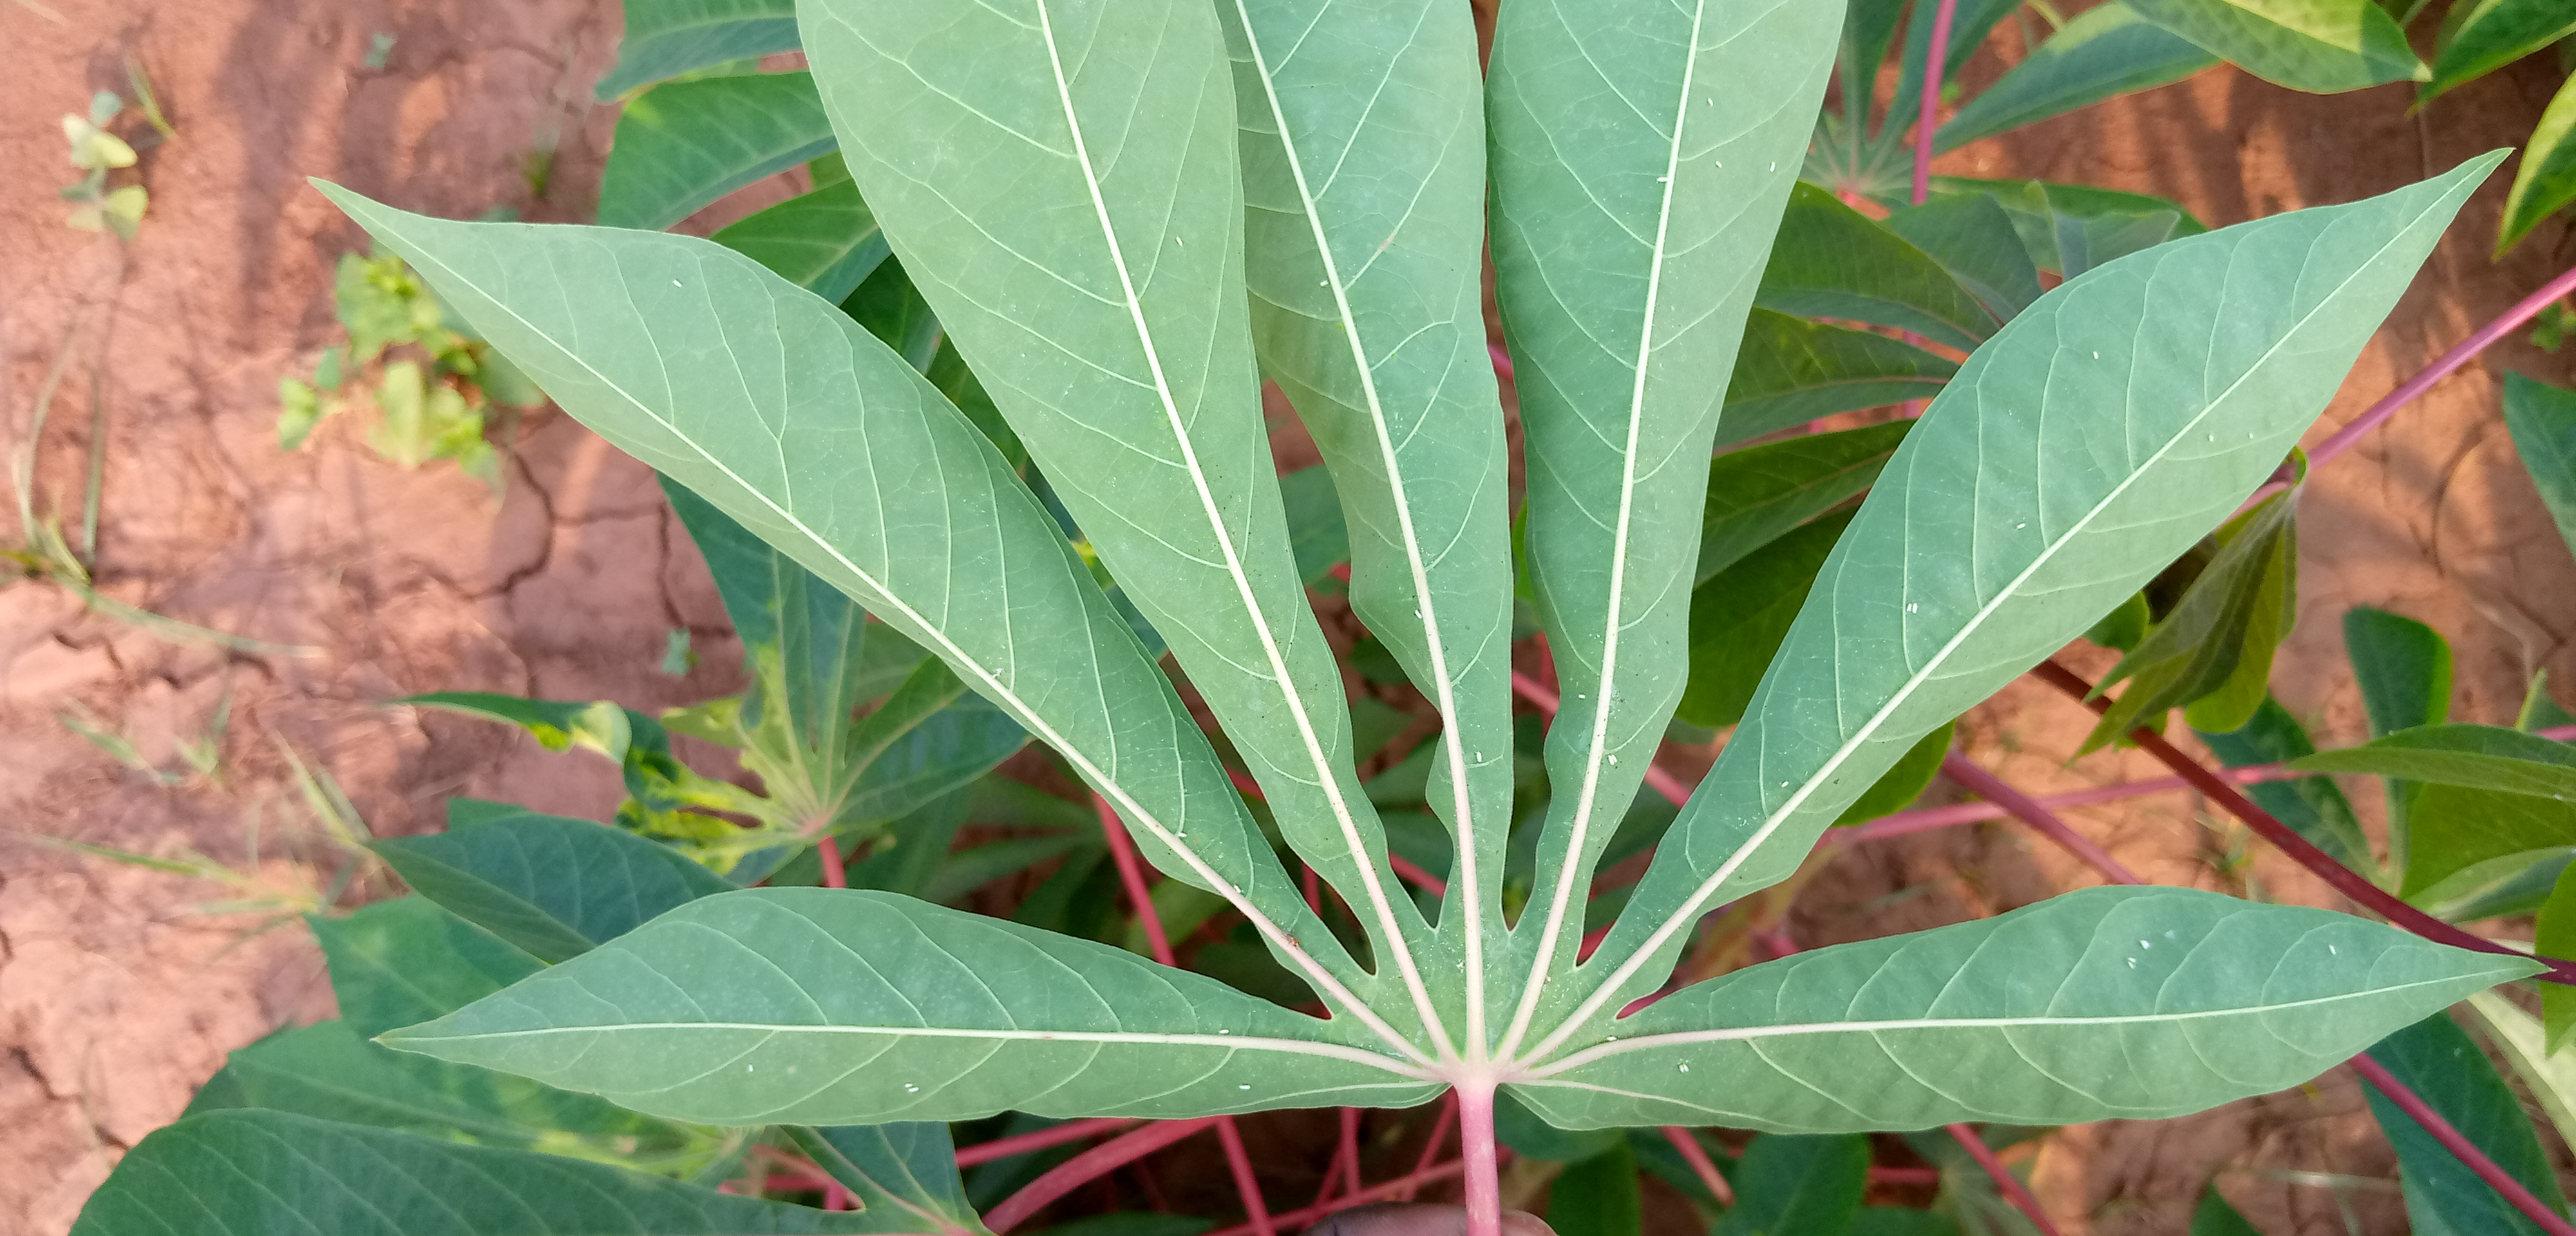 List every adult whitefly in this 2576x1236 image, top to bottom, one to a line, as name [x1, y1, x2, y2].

whitefly [1705, 94, 1716, 108]
whitefly [1714, 158, 1724, 170]
whitefly [1768, 158, 1778, 174]
whitefly [1656, 175, 1668, 183]
whitefly [1174, 233, 1186, 247]
whitefly [671, 276, 683, 290]
whitefly [1318, 277, 1330, 288]
whitefly [2091, 348, 2100, 362]
whitefly [2248, 431, 2257, 440]
whitefly [2206, 433, 2215, 444]
whitefly [2014, 521, 2029, 532]
whitefly [1904, 601, 1920, 615]
whitefly [1414, 608, 1424, 620]
whitefly [1577, 692, 1587, 700]
whitefly [1475, 749, 1486, 763]
whitefly [1607, 752, 1620, 767]
whitefly [1781, 778, 1791, 789]
whitefly [1175, 830, 1188, 839]
whitefly [1232, 881, 1244, 894]
whitefly [2138, 938, 2152, 951]
whitefly [2327, 942, 2340, 956]
whitefly [2125, 956, 2140, 969]
whitefly [1218, 1027, 1230, 1035]
whitefly [1605, 1035, 1618, 1042]
whitefly [1676, 1060, 1691, 1075]
whitefly [746, 1061, 754, 1073]
whitefly [902, 1081, 913, 1087]
whitefly [1238, 1083, 1253, 1089]
whitefly [907, 1085, 920, 1093]